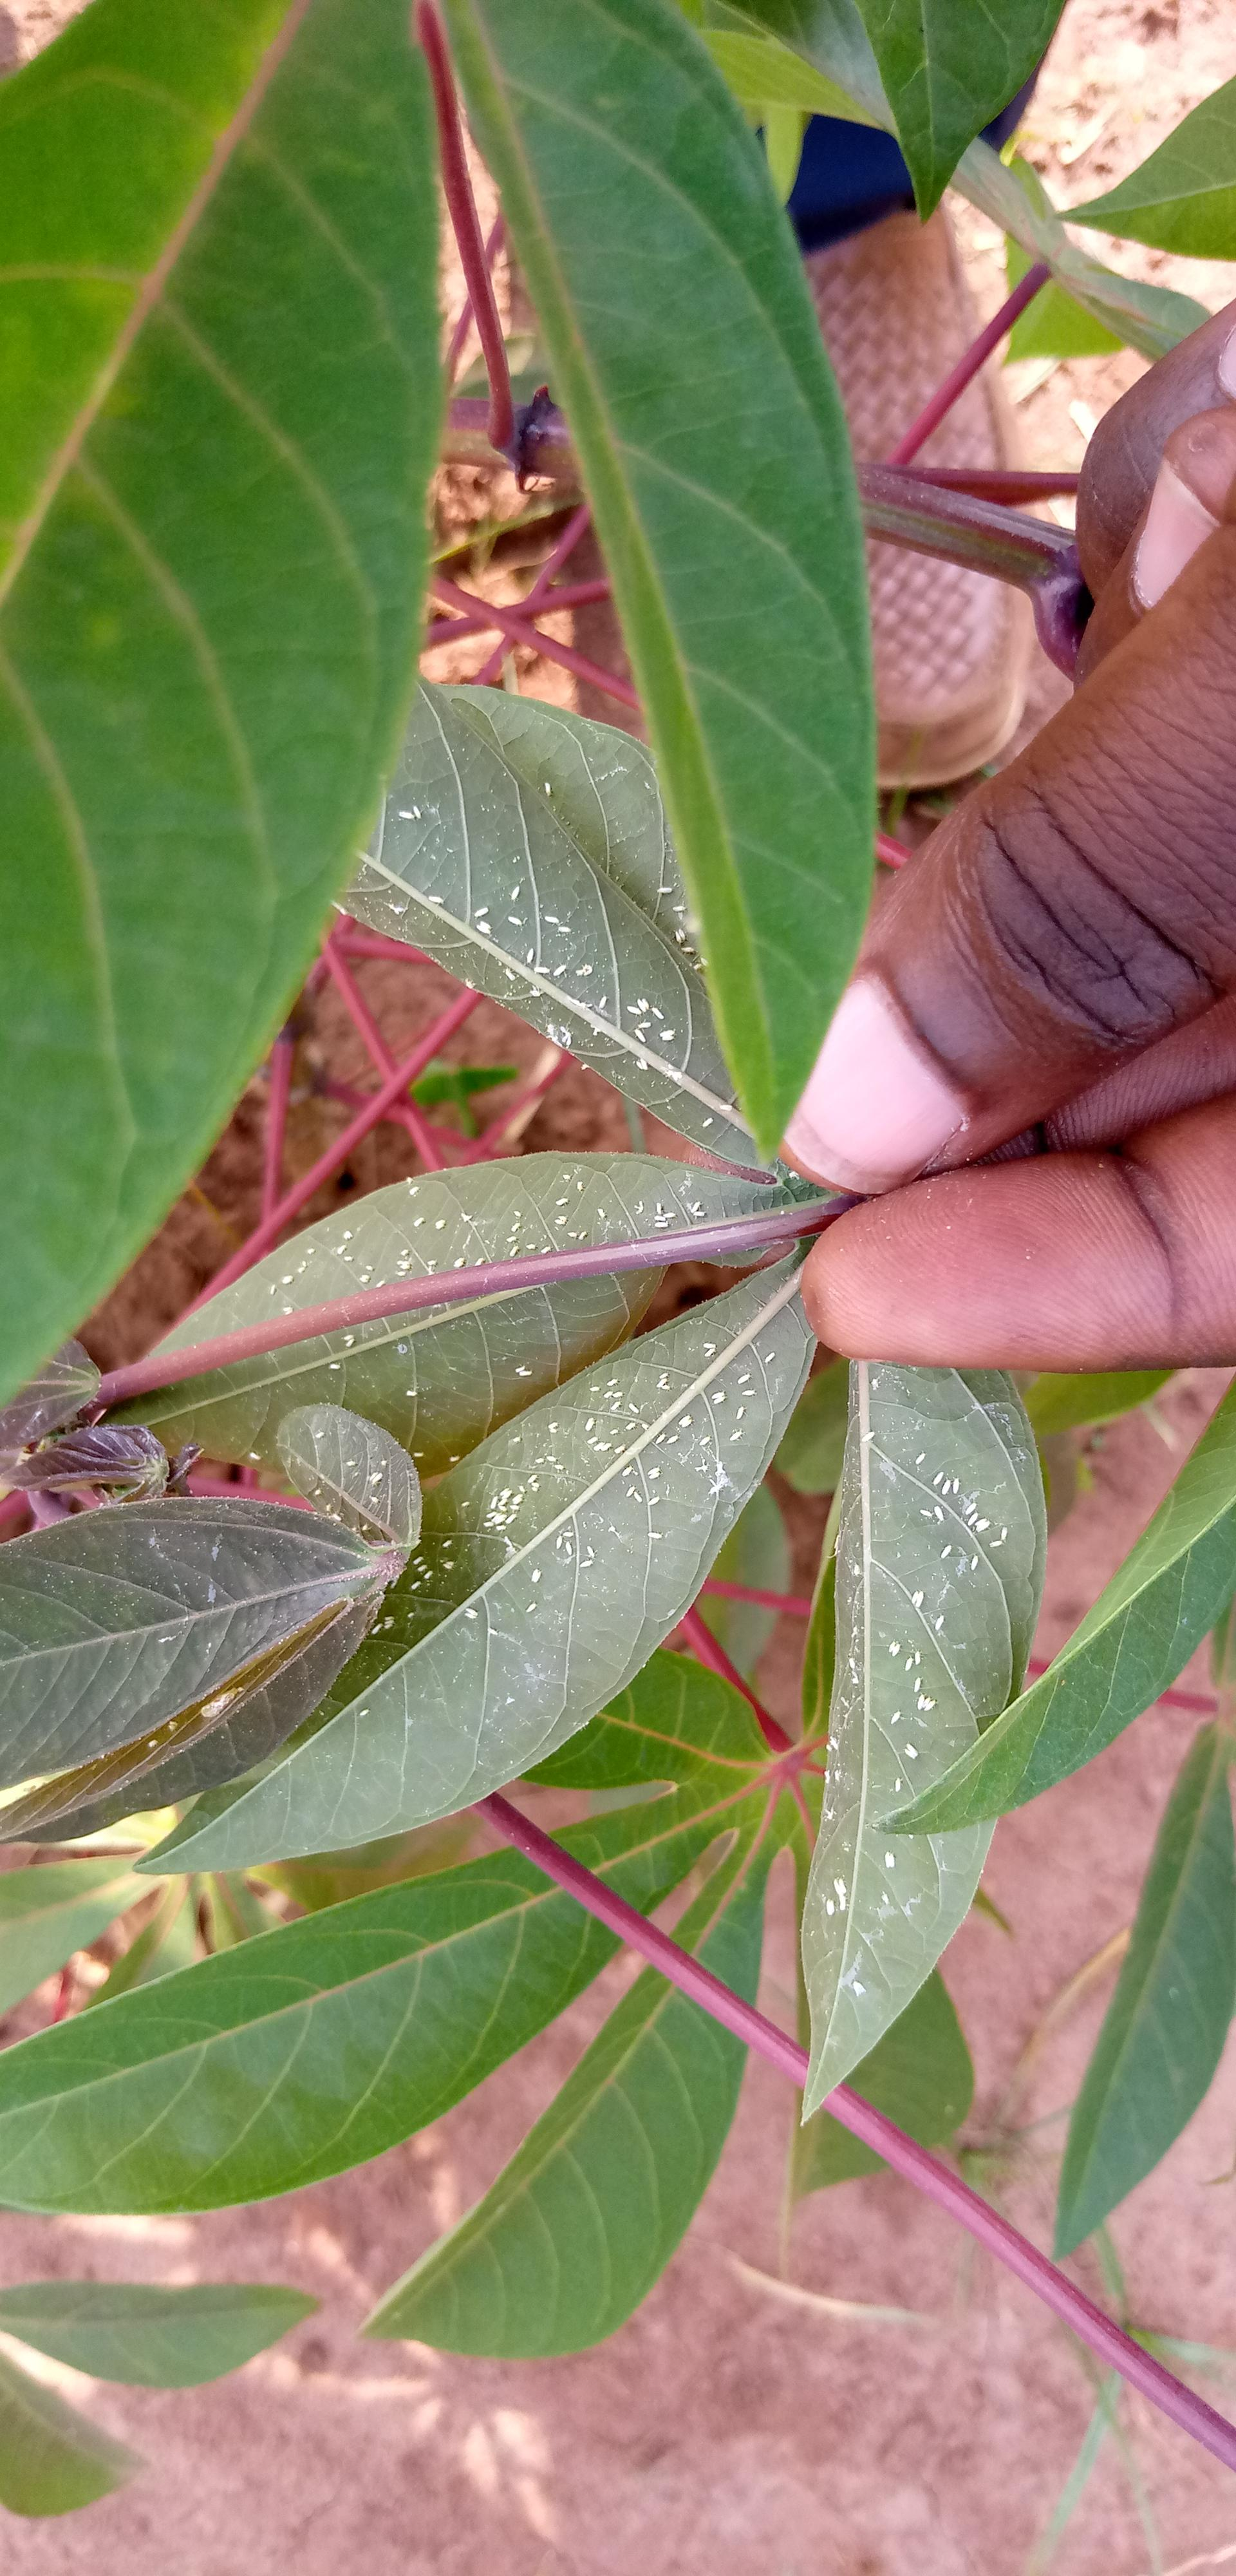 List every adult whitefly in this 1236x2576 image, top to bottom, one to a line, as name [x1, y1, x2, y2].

whitefly [544, 781, 553, 797]
whitefly [413, 804, 424, 820]
whitefly [397, 810, 415, 821]
whitefly [509, 883, 522, 900]
whitefly [655, 886, 674, 895]
whitefly [427, 895, 445, 905]
whitefly [386, 901, 407, 917]
whitefly [671, 904, 688, 913]
whitefly [473, 905, 491, 918]
whitefly [506, 914, 525, 927]
whitefly [543, 914, 561, 925]
whitefly [480, 920, 492, 930]
whitefly [476, 923, 491, 936]
whitefly [556, 924, 574, 934]
whitefly [678, 928, 687, 941]
whitefly [675, 931, 682, 943]
whitefly [525, 946, 535, 964]
whitefly [680, 946, 695, 954]
whitefly [574, 961, 595, 977]
whitefly [553, 963, 566, 978]
whitefly [693, 963, 702, 971]
whitefly [532, 964, 553, 976]
whitefly [504, 966, 517, 981]
whitefly [464, 977, 478, 989]
whitefly [527, 984, 544, 998]
whitefly [597, 994, 609, 1009]
whitefly [566, 995, 593, 1009]
whitefly [637, 998, 646, 1013]
whitefly [642, 998, 650, 1010]
whitefly [626, 1005, 641, 1016]
whitefly [637, 1021, 652, 1029]
whitefly [547, 1023, 556, 1035]
whitefly [559, 1023, 572, 1045]
whitefly [590, 1023, 601, 1036]
whitefly [634, 1028, 646, 1044]
whitefly [660, 1029, 677, 1036]
whitefly [546, 1034, 564, 1048]
whitefly [661, 1034, 675, 1041]
whitefly [639, 1058, 650, 1070]
whitefly [635, 1060, 643, 1070]
whitefly [580, 1063, 590, 1071]
whitefly [664, 1068, 683, 1081]
whitefly [718, 1103, 734, 1114]
whitefly [700, 1117, 715, 1128]
whitefly [788, 1169, 800, 1180]
whitefly [562, 1172, 574, 1182]
whitefly [574, 1178, 587, 1192]
whitefly [408, 1185, 422, 1196]
whitefly [553, 1195, 572, 1208]
whitefly [632, 1199, 644, 1215]
whitefly [655, 1200, 664, 1215]
whitefly [691, 1200, 701, 1213]
whitefly [595, 1206, 607, 1219]
whitefly [512, 1209, 523, 1218]
whitefly [693, 1211, 706, 1218]
whitefly [458, 1211, 475, 1224]
whitefly [662, 1211, 677, 1218]
whitefly [556, 1213, 568, 1221]
whitefly [653, 1215, 666, 1222]
whitefly [412, 1215, 427, 1228]
whitefly [554, 1218, 566, 1226]
whitefly [653, 1220, 670, 1229]
whitefly [509, 1221, 522, 1233]
whitefly [342, 1229, 355, 1241]
whitefly [566, 1229, 577, 1240]
whitefly [577, 1229, 589, 1242]
whitefly [504, 1235, 518, 1243]
whitefly [525, 1242, 538, 1251]
whitefly [335, 1244, 349, 1256]
whitefly [507, 1244, 520, 1257]
whitefly [539, 1244, 553, 1255]
whitefly [305, 1247, 317, 1256]
whitefly [399, 1247, 411, 1257]
whitefly [342, 1255, 355, 1263]
whitefly [453, 1255, 466, 1262]
whitefly [474, 1256, 487, 1266]
whitefly [301, 1259, 308, 1268]
whitefly [426, 1259, 436, 1266]
whitefly [453, 1262, 465, 1268]
whitefly [363, 1263, 375, 1271]
whitefly [297, 1266, 307, 1274]
whitefly [281, 1273, 295, 1285]
whitefly [360, 1274, 371, 1278]
whitefly [359, 1278, 370, 1284]
whitefly [375, 1280, 387, 1289]
whitefly [268, 1283, 278, 1296]
whitefly [282, 1305, 294, 1314]
whitefly [342, 1334, 355, 1341]
whitefly [345, 1338, 356, 1348]
whitefly [702, 1341, 716, 1349]
whitefly [704, 1348, 718, 1358]
whitefly [763, 1351, 776, 1365]
whitefly [328, 1362, 342, 1371]
whitefly [514, 1364, 527, 1373]
whitefly [518, 1370, 532, 1376]
whitefly [657, 1370, 671, 1378]
whitefly [737, 1372, 753, 1387]
whitefly [870, 1376, 880, 1391]
whitefly [604, 1377, 620, 1387]
whitefly [656, 1377, 668, 1389]
whitefly [661, 1384, 671, 1391]
whitefly [588, 1385, 600, 1392]
whitefly [740, 1388, 758, 1398]
whitefly [404, 1388, 420, 1400]
whitefly [603, 1390, 613, 1399]
whitefly [612, 1390, 624, 1399]
whitefly [711, 1391, 727, 1398]
whitefly [713, 1396, 727, 1406]
whitefly [610, 1399, 623, 1412]
whitefly [627, 1402, 639, 1414]
whitefly [734, 1405, 747, 1419]
whitefly [678, 1414, 692, 1425]
whitefly [585, 1416, 595, 1432]
whitefly [681, 1419, 693, 1428]
whitefly [547, 1420, 559, 1428]
whitefly [623, 1421, 637, 1432]
whitefly [640, 1423, 649, 1430]
whitefly [609, 1428, 620, 1436]
whitefly [727, 1428, 747, 1443]
whitefly [549, 1428, 557, 1433]
whitefly [861, 1430, 876, 1444]
whitefly [653, 1432, 667, 1446]
whitefly [665, 1433, 679, 1446]
whitefly [512, 1435, 523, 1444]
whitefly [586, 1435, 599, 1446]
whitefly [697, 1435, 715, 1448]
whitefly [592, 1441, 606, 1452]
whitefly [601, 1441, 613, 1454]
whitefly [614, 1443, 627, 1455]
whitefly [411, 1450, 424, 1459]
whitefly [914, 1450, 927, 1466]
whitefly [248, 1451, 262, 1463]
whitefly [545, 1454, 558, 1463]
whitefly [447, 1455, 460, 1464]
whitefly [533, 1455, 544, 1465]
whitefly [692, 1456, 711, 1474]
whitefly [714, 1458, 726, 1476]
whitefly [554, 1463, 565, 1472]
whitefly [621, 1464, 635, 1477]
whitefly [648, 1466, 660, 1476]
whitefly [932, 1470, 945, 1486]
whitefly [648, 1472, 661, 1481]
whitefly [527, 1473, 538, 1484]
whitefly [952, 1475, 960, 1495]
whitefly [707, 1477, 728, 1497]
whitefly [941, 1479, 952, 1497]
whitefly [530, 1481, 541, 1487]
whitefly [517, 1484, 527, 1493]
whitefly [626, 1485, 636, 1498]
whitefly [500, 1486, 510, 1495]
whitefly [530, 1486, 540, 1492]
whitefly [503, 1489, 513, 1498]
whitefly [633, 1491, 644, 1503]
whitefly [490, 1495, 498, 1510]
whitefly [647, 1495, 662, 1507]
whitefly [498, 1497, 508, 1506]
whitefly [460, 1501, 471, 1508]
whitefly [965, 1502, 977, 1517]
whitefly [509, 1504, 521, 1511]
whitefly [933, 1504, 946, 1522]
whitefly [497, 1505, 508, 1511]
whitefly [919, 1508, 932, 1518]
whitefly [486, 1510, 497, 1519]
whitefly [968, 1511, 979, 1527]
whitefly [506, 1512, 518, 1525]
whitefly [495, 1513, 507, 1524]
whitefly [975, 1517, 987, 1526]
whitefly [482, 1520, 494, 1528]
whitefly [976, 1520, 991, 1533]
whitefly [606, 1524, 619, 1534]
whitefly [494, 1524, 507, 1531]
whitefly [999, 1524, 1009, 1540]
whitefly [561, 1530, 574, 1538]
whitefly [646, 1530, 665, 1540]
whitefly [555, 1534, 564, 1551]
whitefly [440, 1537, 454, 1549]
whitefly [988, 1539, 1004, 1549]
whitefly [565, 1540, 574, 1556]
whitefly [939, 1544, 953, 1558]
whitefly [585, 1544, 597, 1558]
whitefly [411, 1553, 425, 1565]
whitefly [969, 1554, 980, 1571]
whitefly [579, 1559, 594, 1569]
whitefly [445, 1560, 455, 1566]
whitefly [417, 1564, 429, 1572]
whitefly [442, 1564, 452, 1570]
whitefly [530, 1566, 543, 1582]
whitefly [425, 1569, 434, 1580]
whitefly [411, 1577, 422, 1591]
whitefly [916, 1589, 924, 1608]
whitefly [911, 1590, 918, 1605]
whitefly [525, 1601, 538, 1613]
whitefly [465, 1607, 479, 1616]
whitefly [406, 1611, 415, 1618]
whitefly [464, 1611, 477, 1620]
whitefly [933, 1613, 946, 1631]
whitefly [383, 1615, 397, 1620]
whitefly [384, 1620, 397, 1623]
whitefly [371, 1622, 383, 1634]
whitefly [384, 1623, 393, 1631]
whitefly [486, 1625, 499, 1636]
whitefly [888, 1641, 895, 1653]
whitefly [892, 1643, 901, 1658]
whitefly [913, 1649, 924, 1665]
whitefly [904, 1655, 913, 1672]
whitefly [848, 1656, 858, 1669]
whitefly [849, 1670, 861, 1685]
whitefly [912, 1675, 922, 1692]
whitefly [358, 1707, 371, 1717]
whitefly [890, 1710, 901, 1726]
whitefly [829, 1736, 839, 1750]
whitefly [906, 1742, 919, 1757]
whitefly [825, 1744, 833, 1752]
whitefly [904, 1748, 916, 1760]
whitefly [833, 1768, 843, 1783]
whitefly [823, 1769, 831, 1784]
whitefly [894, 1776, 902, 1794]
whitefly [824, 1804, 835, 1821]
whitefly [884, 1850, 891, 1870]
whitefly [889, 1851, 896, 1868]
whitefly [838, 1876, 847, 1894]
whitefly [834, 1878, 840, 1895]
whitefly [880, 1891, 891, 1906]
whitefly [838, 1895, 847, 1912]
whitefly [824, 1898, 836, 1916]
whitefly [851, 1978, 868, 1996]